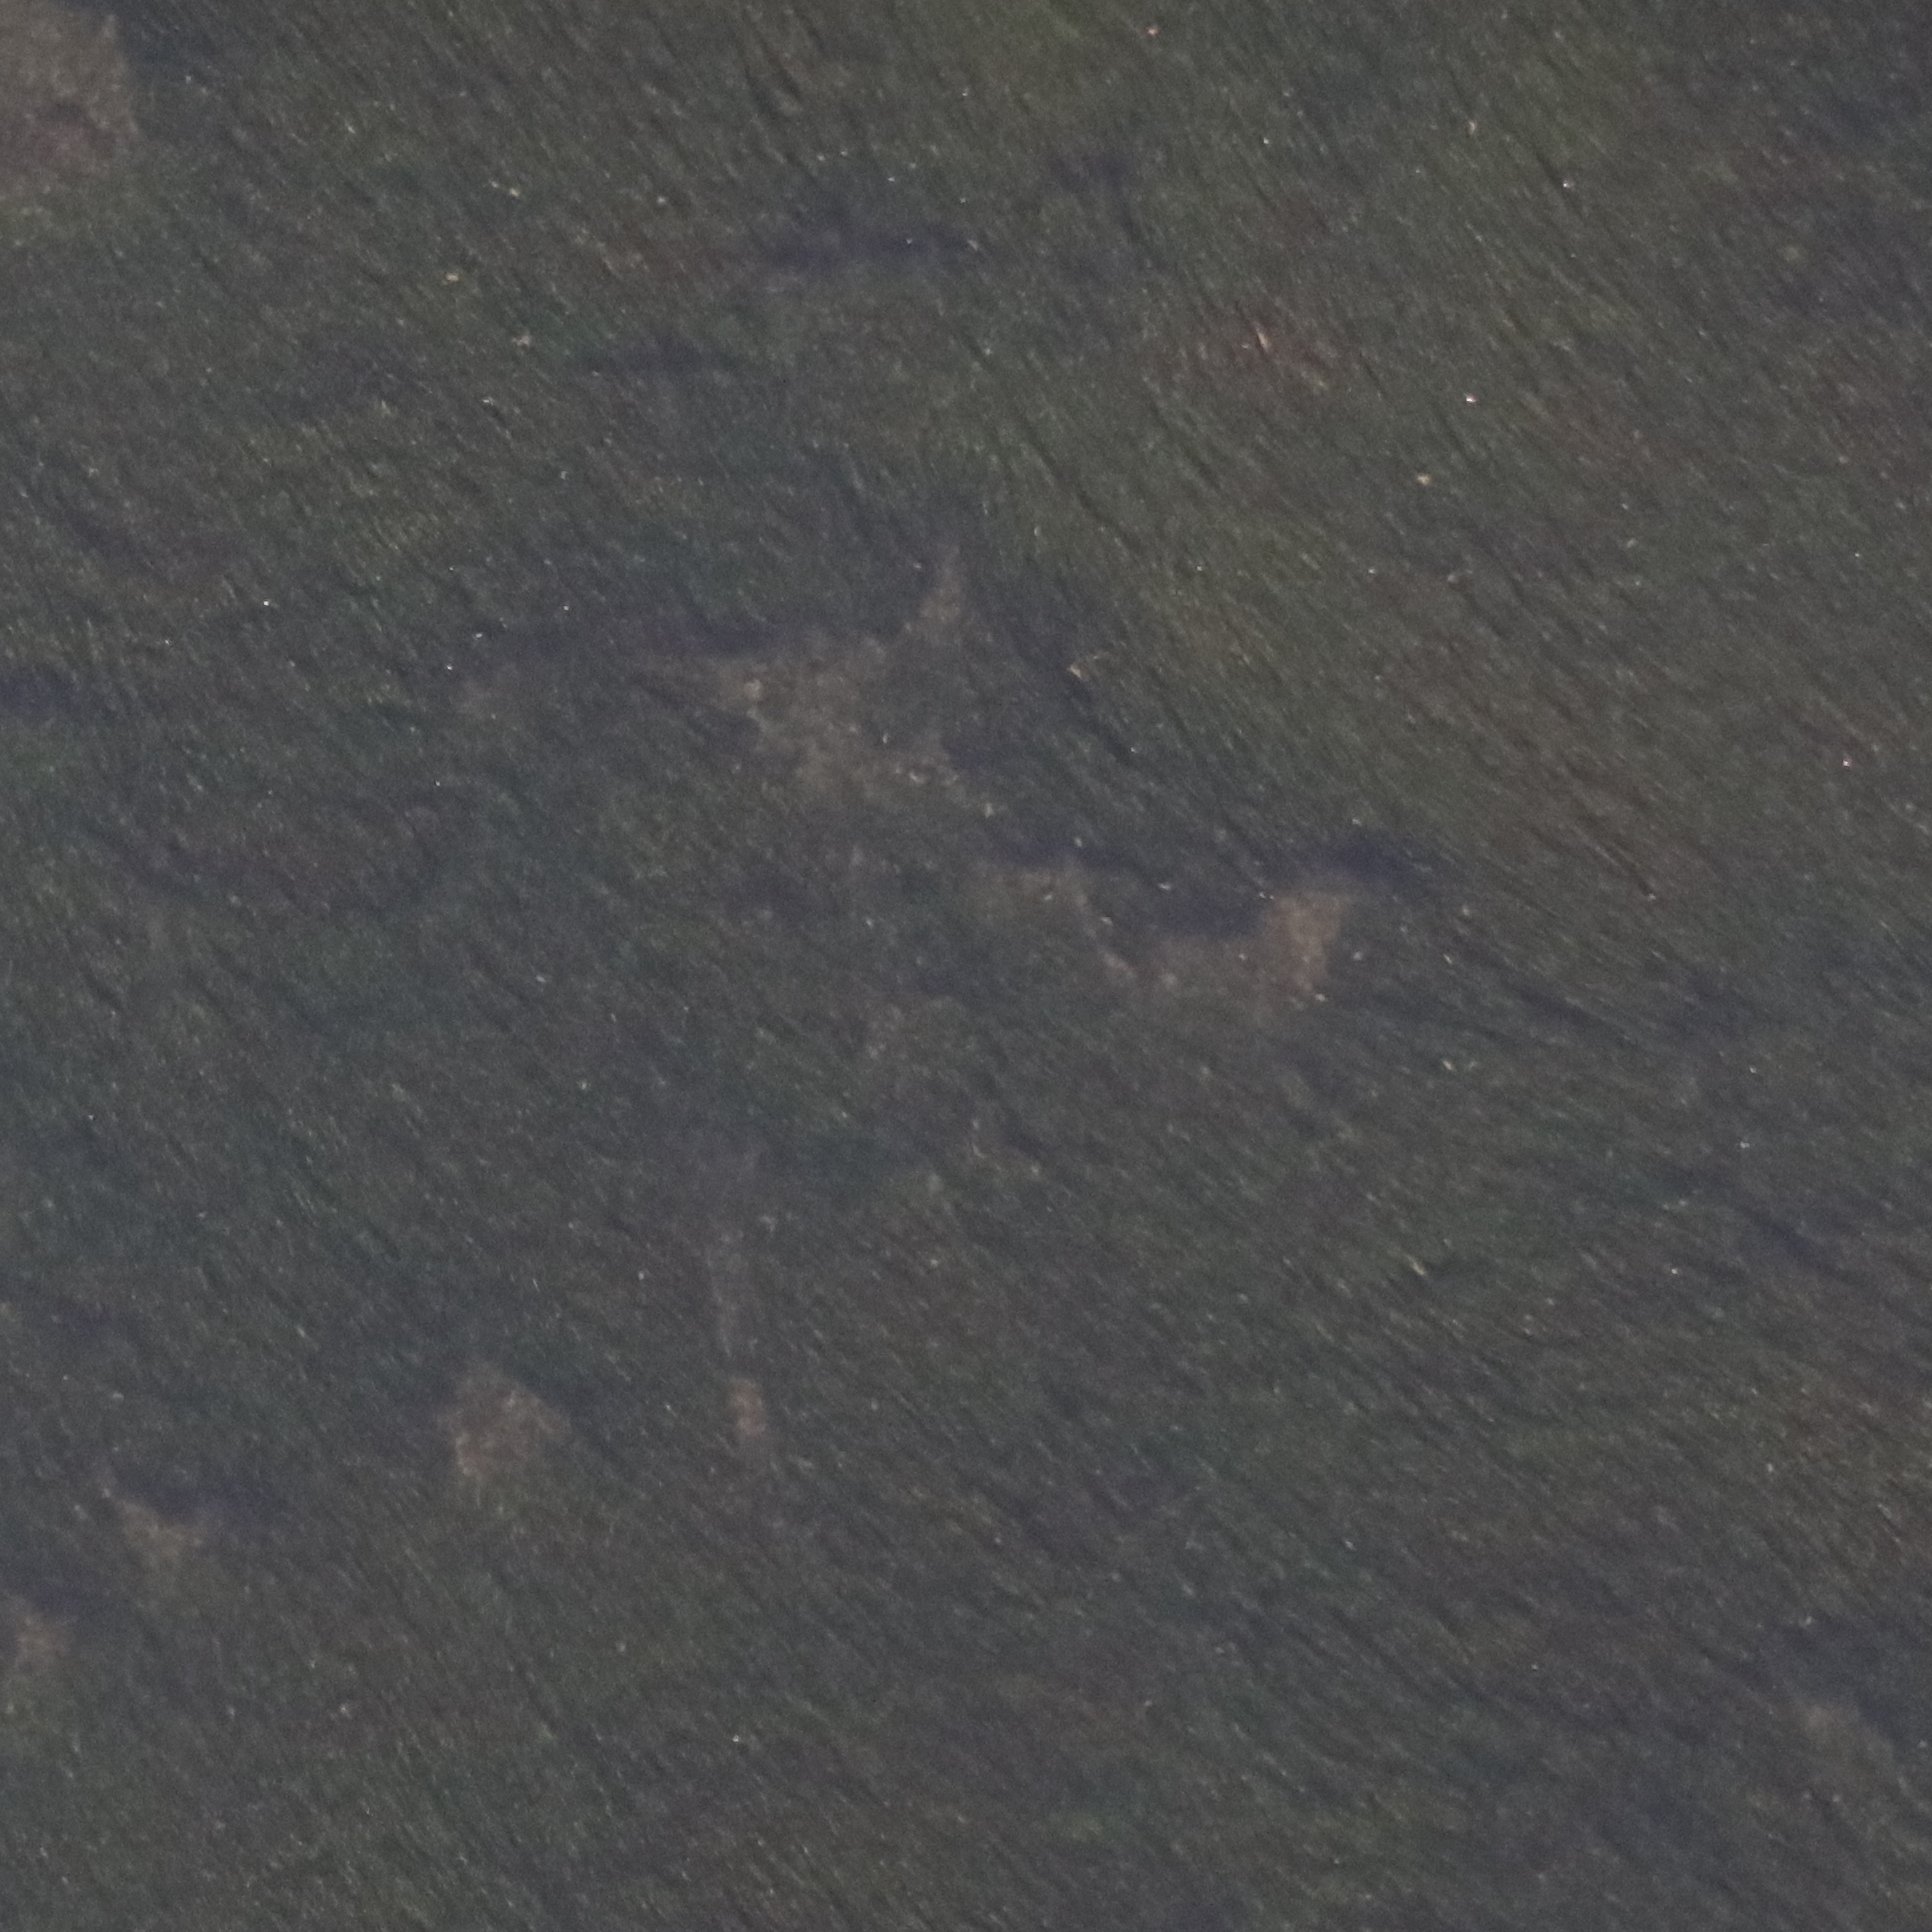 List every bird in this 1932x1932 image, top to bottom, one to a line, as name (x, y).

None